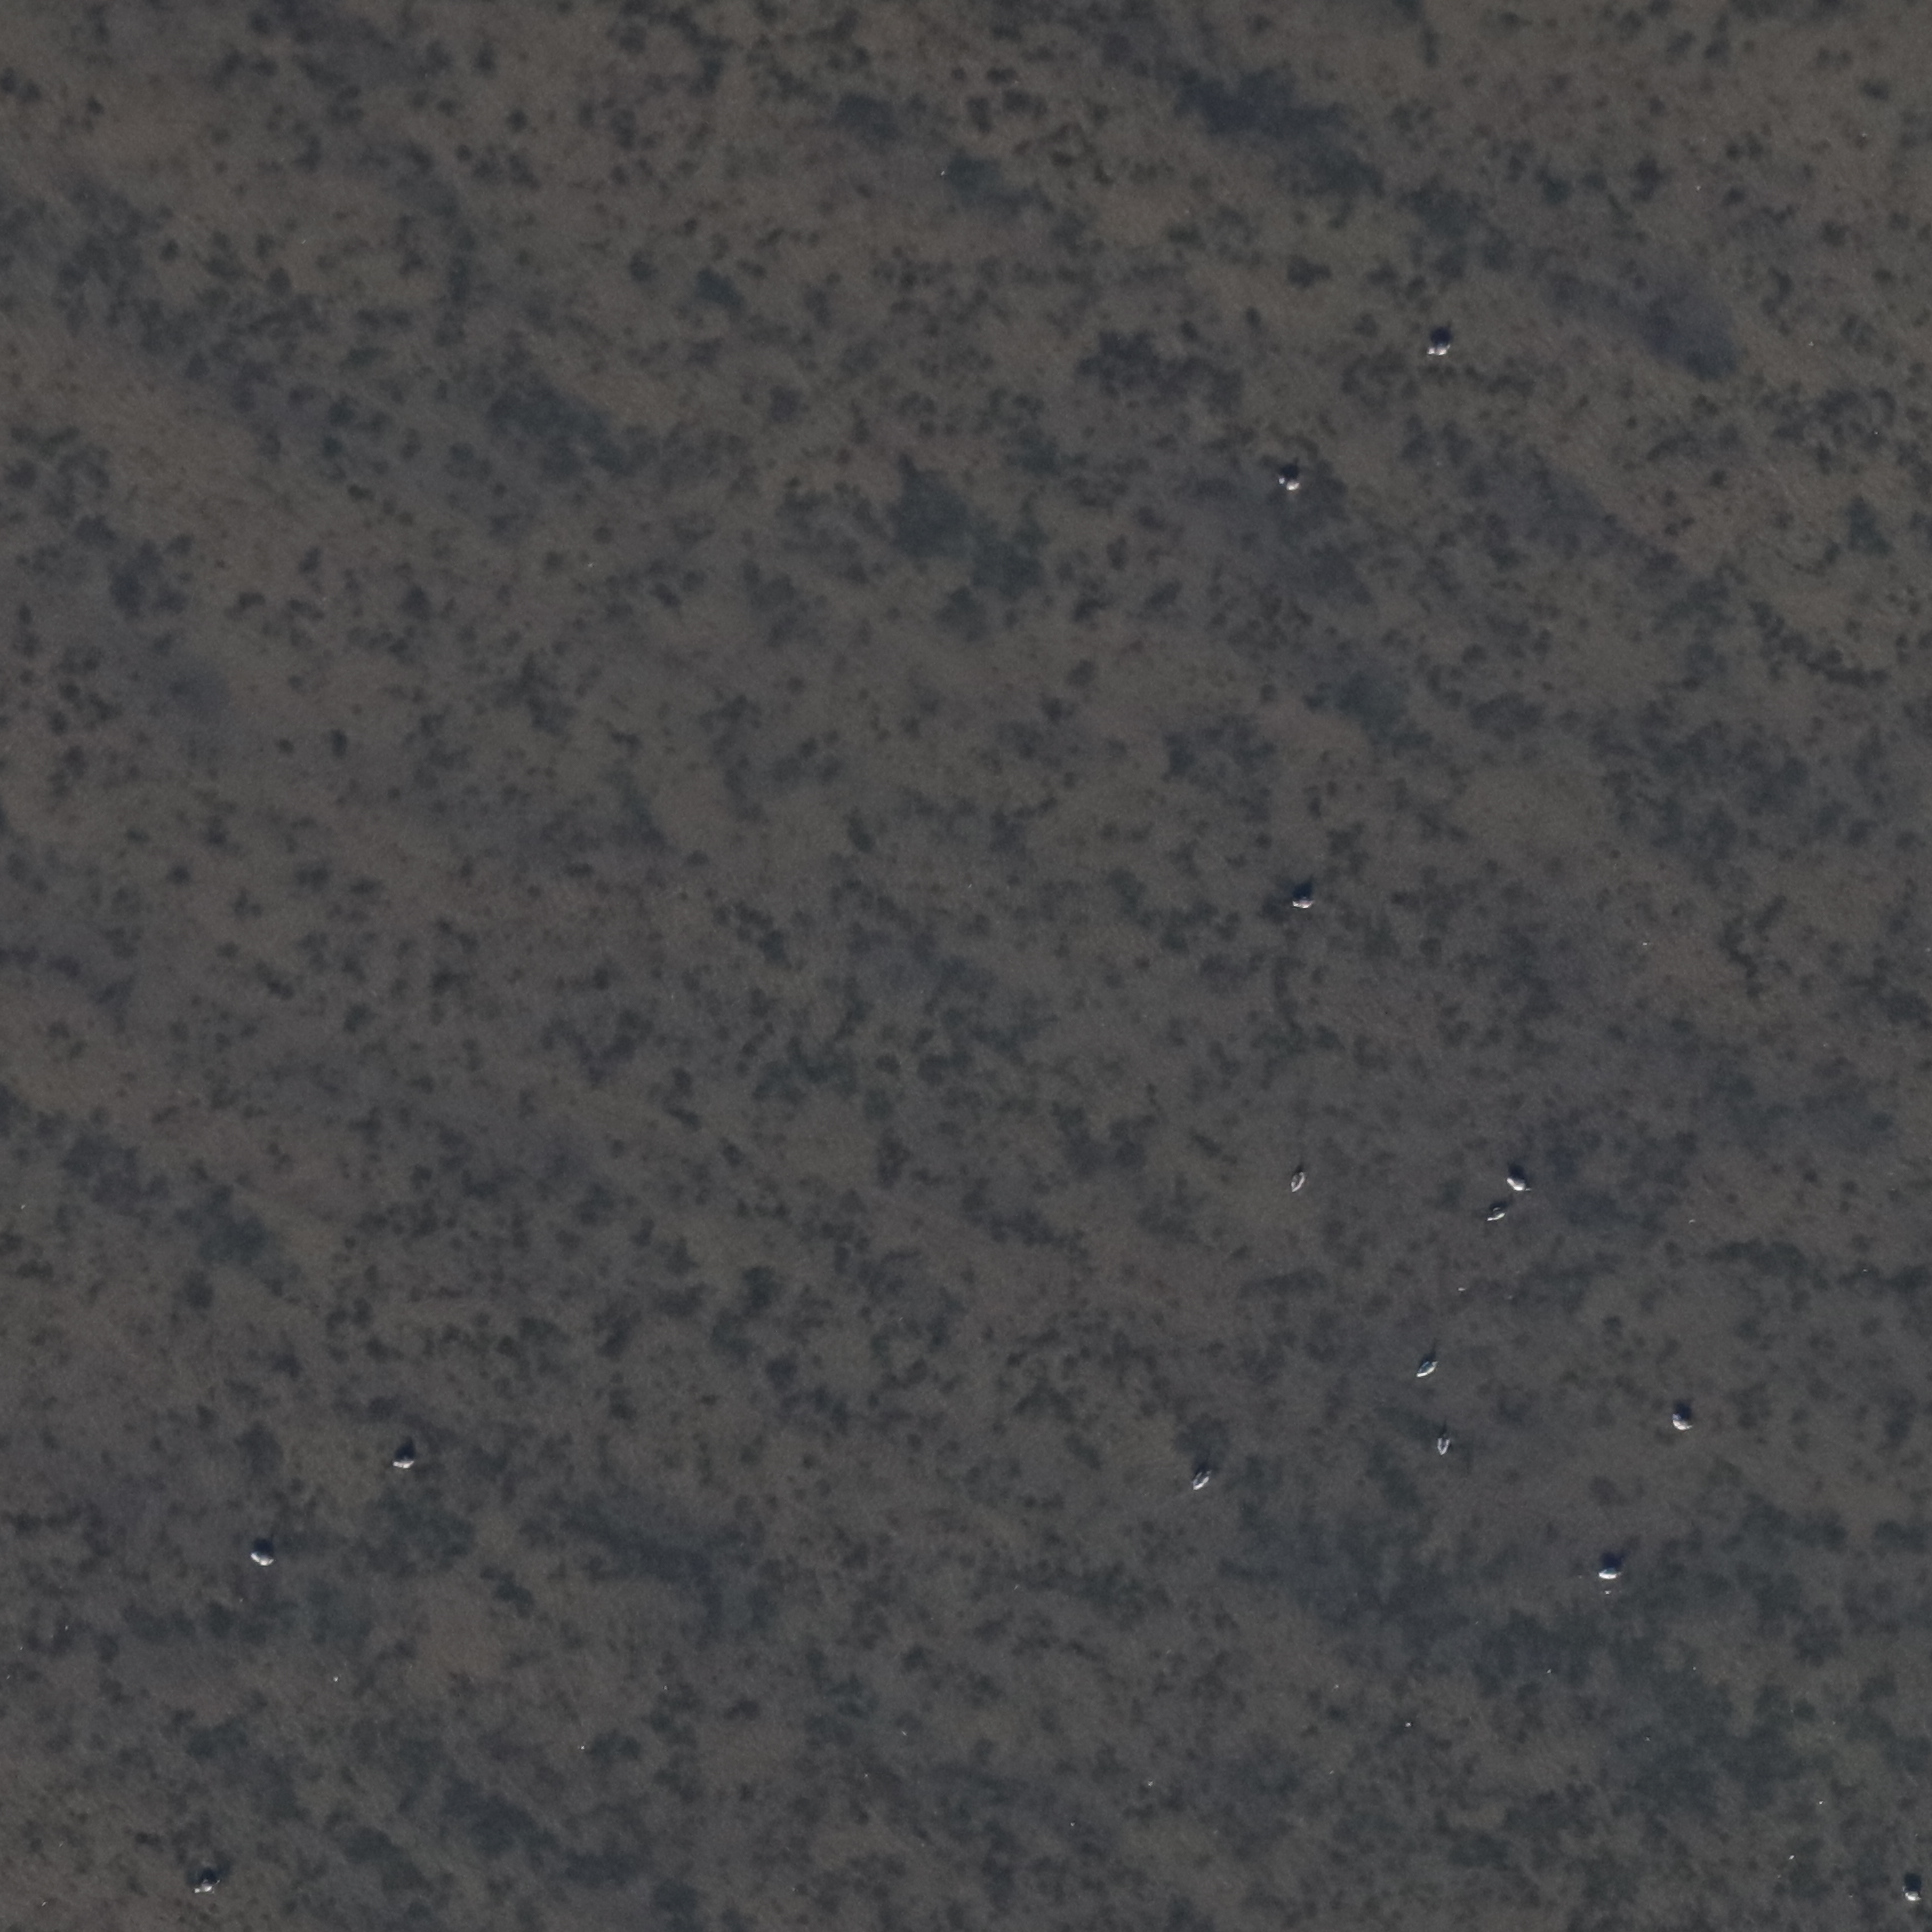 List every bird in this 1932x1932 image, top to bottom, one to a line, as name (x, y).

brant (1441, 348)
brant (1290, 482)
brant (1302, 902)
brant (1298, 1179)
brant (1518, 1185)
brant (1497, 1213)
brant (1427, 1368)
brant (1682, 1424)
brant (1443, 1443)
brant (405, 1461)
brant (1202, 1479)
brant (262, 1558)
brant (1610, 1573)
brant (206, 1885)
brant (1912, 1894)